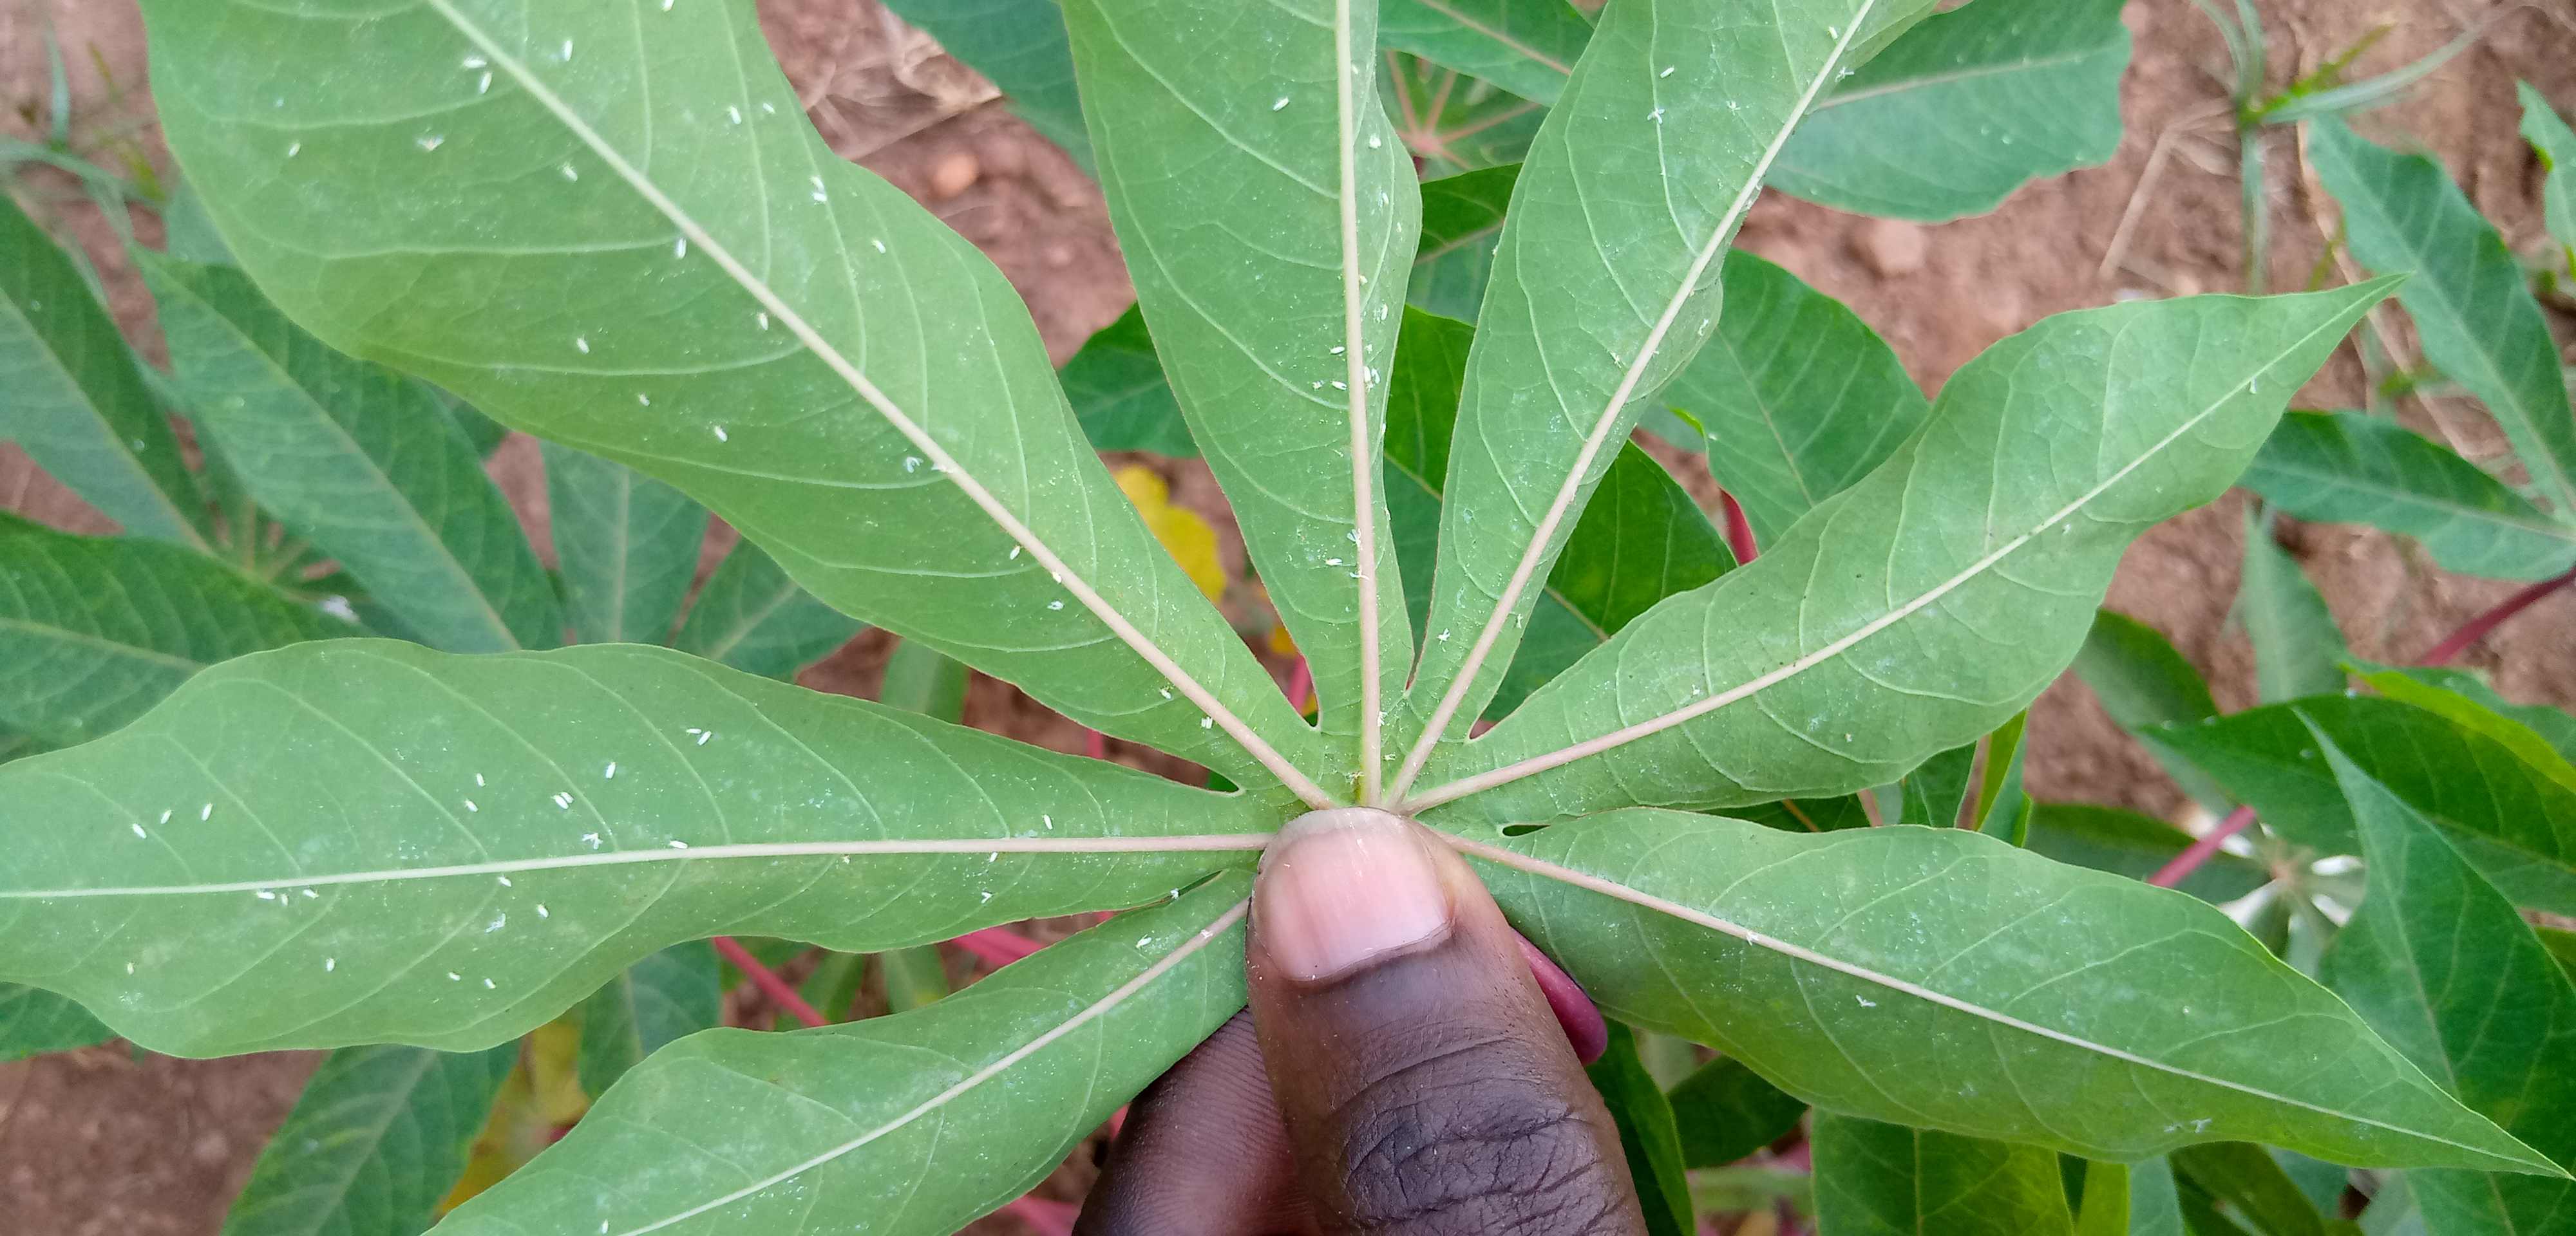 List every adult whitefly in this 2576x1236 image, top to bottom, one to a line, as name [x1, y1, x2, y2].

whitefly [1826, 24, 1840, 42]
whitefly [561, 31, 577, 70]
whitefly [1658, 64, 1678, 80]
whitefly [1268, 96, 1293, 115]
whitefly [723, 98, 743, 133]
whitefly [757, 100, 779, 121]
whitefly [1644, 106, 1667, 126]
whitefly [1362, 129, 1381, 147]
whitefly [803, 169, 826, 189]
whitefly [1378, 189, 1394, 209]
whitefly [812, 189, 832, 207]
whitefly [868, 233, 889, 257]
whitefly [670, 234, 692, 265]
whitefly [1354, 273, 1369, 286]
whitefly [1376, 302, 1391, 324]
whitefly [753, 308, 775, 337]
whitefly [571, 335, 592, 359]
whitefly [1327, 341, 1345, 358]
whitefly [1329, 377, 1348, 393]
whitefly [636, 392, 654, 410]
whitefly [714, 420, 732, 451]
whitefly [905, 452, 923, 478]
whitefly [1003, 543, 1024, 558]
whitefly [1325, 554, 1345, 572]
whitefly [1049, 566, 1064, 590]
whitefly [1045, 598, 1066, 613]
whitefly [1435, 628, 1451, 644]
whitefly [1159, 686, 1171, 699]
whitefly [1197, 713, 1214, 733]
whitefly [685, 726, 705, 736]
whitefly [700, 733, 718, 748]
whitefly [601, 758, 621, 781]
whitefly [471, 770, 491, 787]
whitefly [560, 791, 575, 805]
whitefly [553, 793, 569, 810]
whitefly [459, 800, 483, 816]
whitefly [201, 801, 213, 827]
whitefly [155, 807, 181, 826]
whitefly [1038, 812, 1053, 833]
whitefly [128, 819, 156, 842]
whitefly [577, 827, 605, 851]
whitefly [667, 838, 692, 853]
whitefly [988, 850, 1001, 866]
whitefly [493, 872, 514, 885]
whitefly [1168, 885, 1184, 906]
whitefly [255, 886, 274, 903]
whitefly [303, 888, 323, 900]
whitefly [978, 888, 999, 911]
whitefly [279, 891, 292, 908]
whitefly [535, 900, 551, 924]
whitefly [1134, 932, 1154, 950]
whitefly [321, 953, 341, 974]
whitefly [446, 968, 464, 984]
whitefly [478, 973, 500, 991]